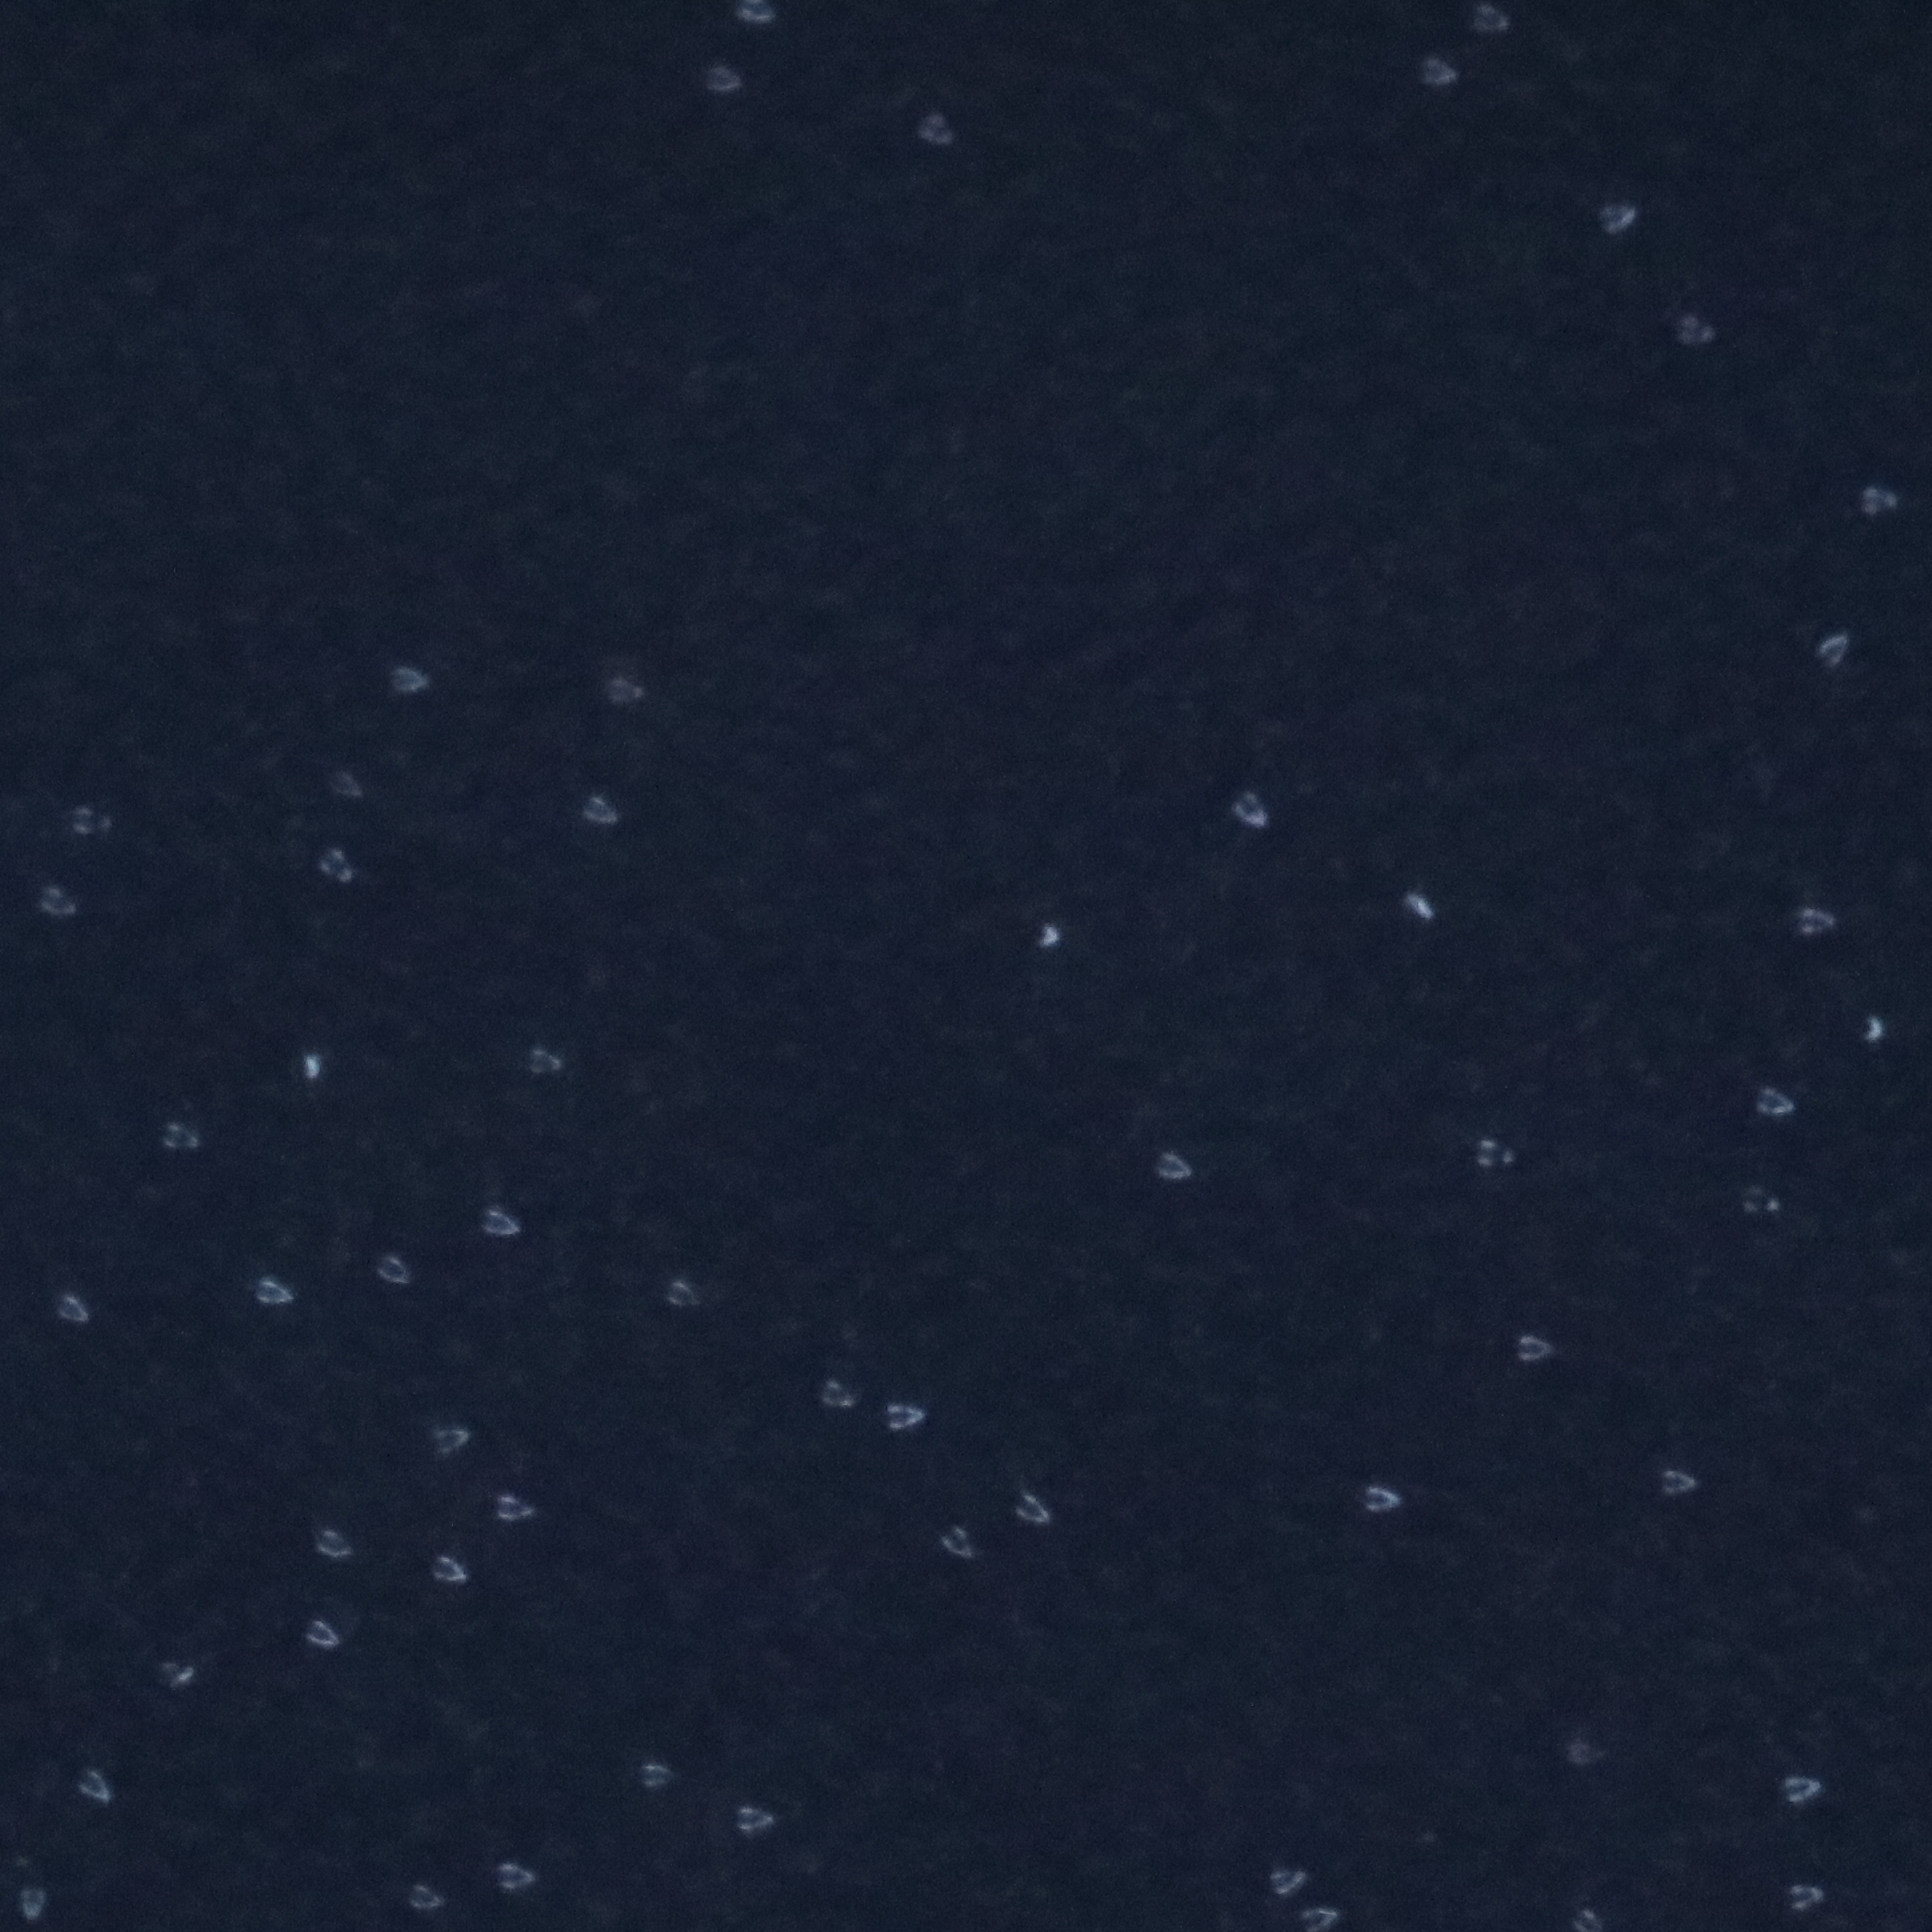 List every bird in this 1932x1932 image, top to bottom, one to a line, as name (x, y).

brant (754, 11)
brant (1490, 19)
brant (1435, 72)
brant (721, 80)
brant (934, 128)
brant (1615, 218)
brant (1695, 328)
brant (1877, 497)
brant (1830, 647)
brant (408, 679)
brant (627, 692)
brant (346, 784)
brant (600, 808)
brant (1248, 808)
brant (85, 820)
brant (334, 866)
brant (56, 899)
brant (1816, 920)
brant (543, 1061)
brant (1772, 1101)
brant (179, 1140)
brant (1490, 1151)
brant (1171, 1166)
brant (1757, 1200)
brant (496, 1223)
brant (393, 1267)
brant (266, 1292)
brant (681, 1295)
brant (69, 1310)
brant (1531, 1348)
brant (835, 1392)
brant (899, 1420)
brant (445, 1441)
brant (1674, 1481)
brant (1378, 1497)
brant (509, 1506)
brant (1029, 1510)
brant (957, 1539)
brant (330, 1546)
brant (446, 1566)
brant (319, 1631)
brant (174, 1675)
brant (651, 1771)
brant (92, 1785)
brant (1793, 1788)
brant (750, 1817)
brant (514, 1871)
brant (1283, 1876)
brant (1805, 1896)
brant (423, 1897)
brant (28, 1900)
brant (1315, 1920)
brant (1588, 1923)